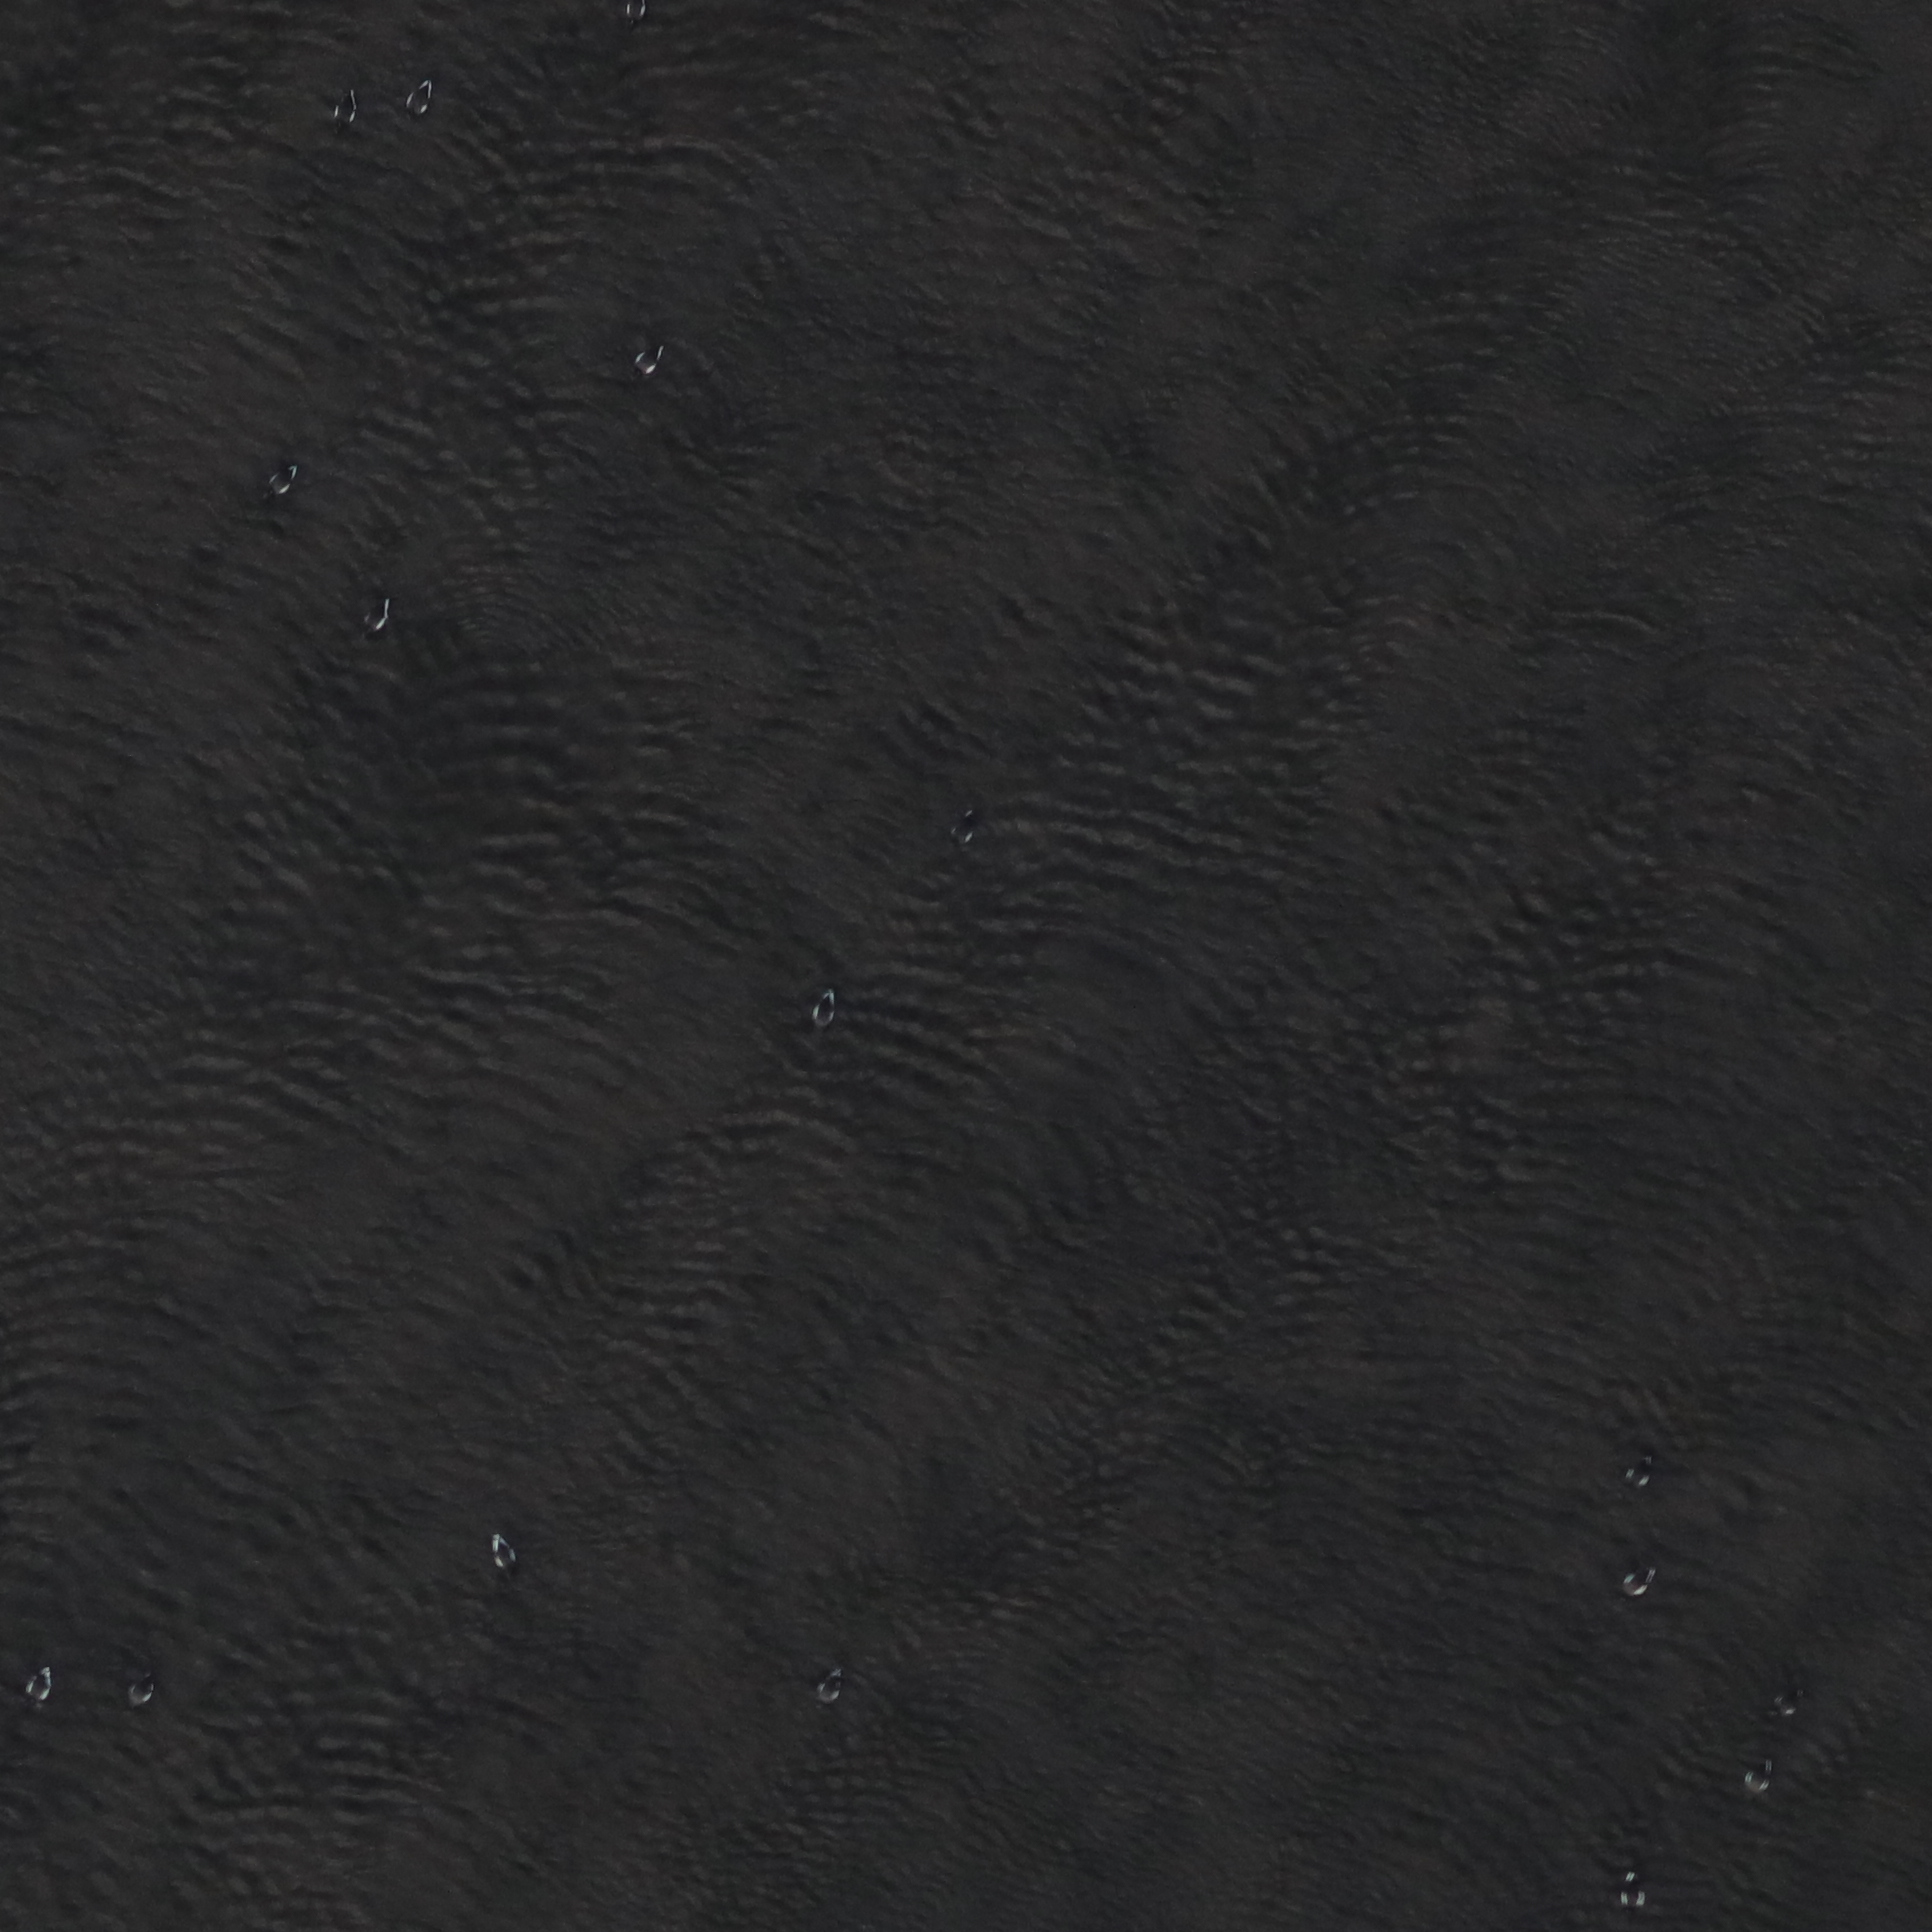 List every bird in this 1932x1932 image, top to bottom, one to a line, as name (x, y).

brant (418, 98)
brant (348, 104)
brant (645, 360)
brant (279, 481)
brant (376, 618)
brant (962, 832)
brant (825, 1011)
brant (1646, 1480)
brant (505, 1557)
brant (1637, 1583)
brant (37, 1687)
brant (829, 1688)
brant (139, 1691)
brant (1784, 1716)
brant (1758, 1788)
brant (1632, 1893)